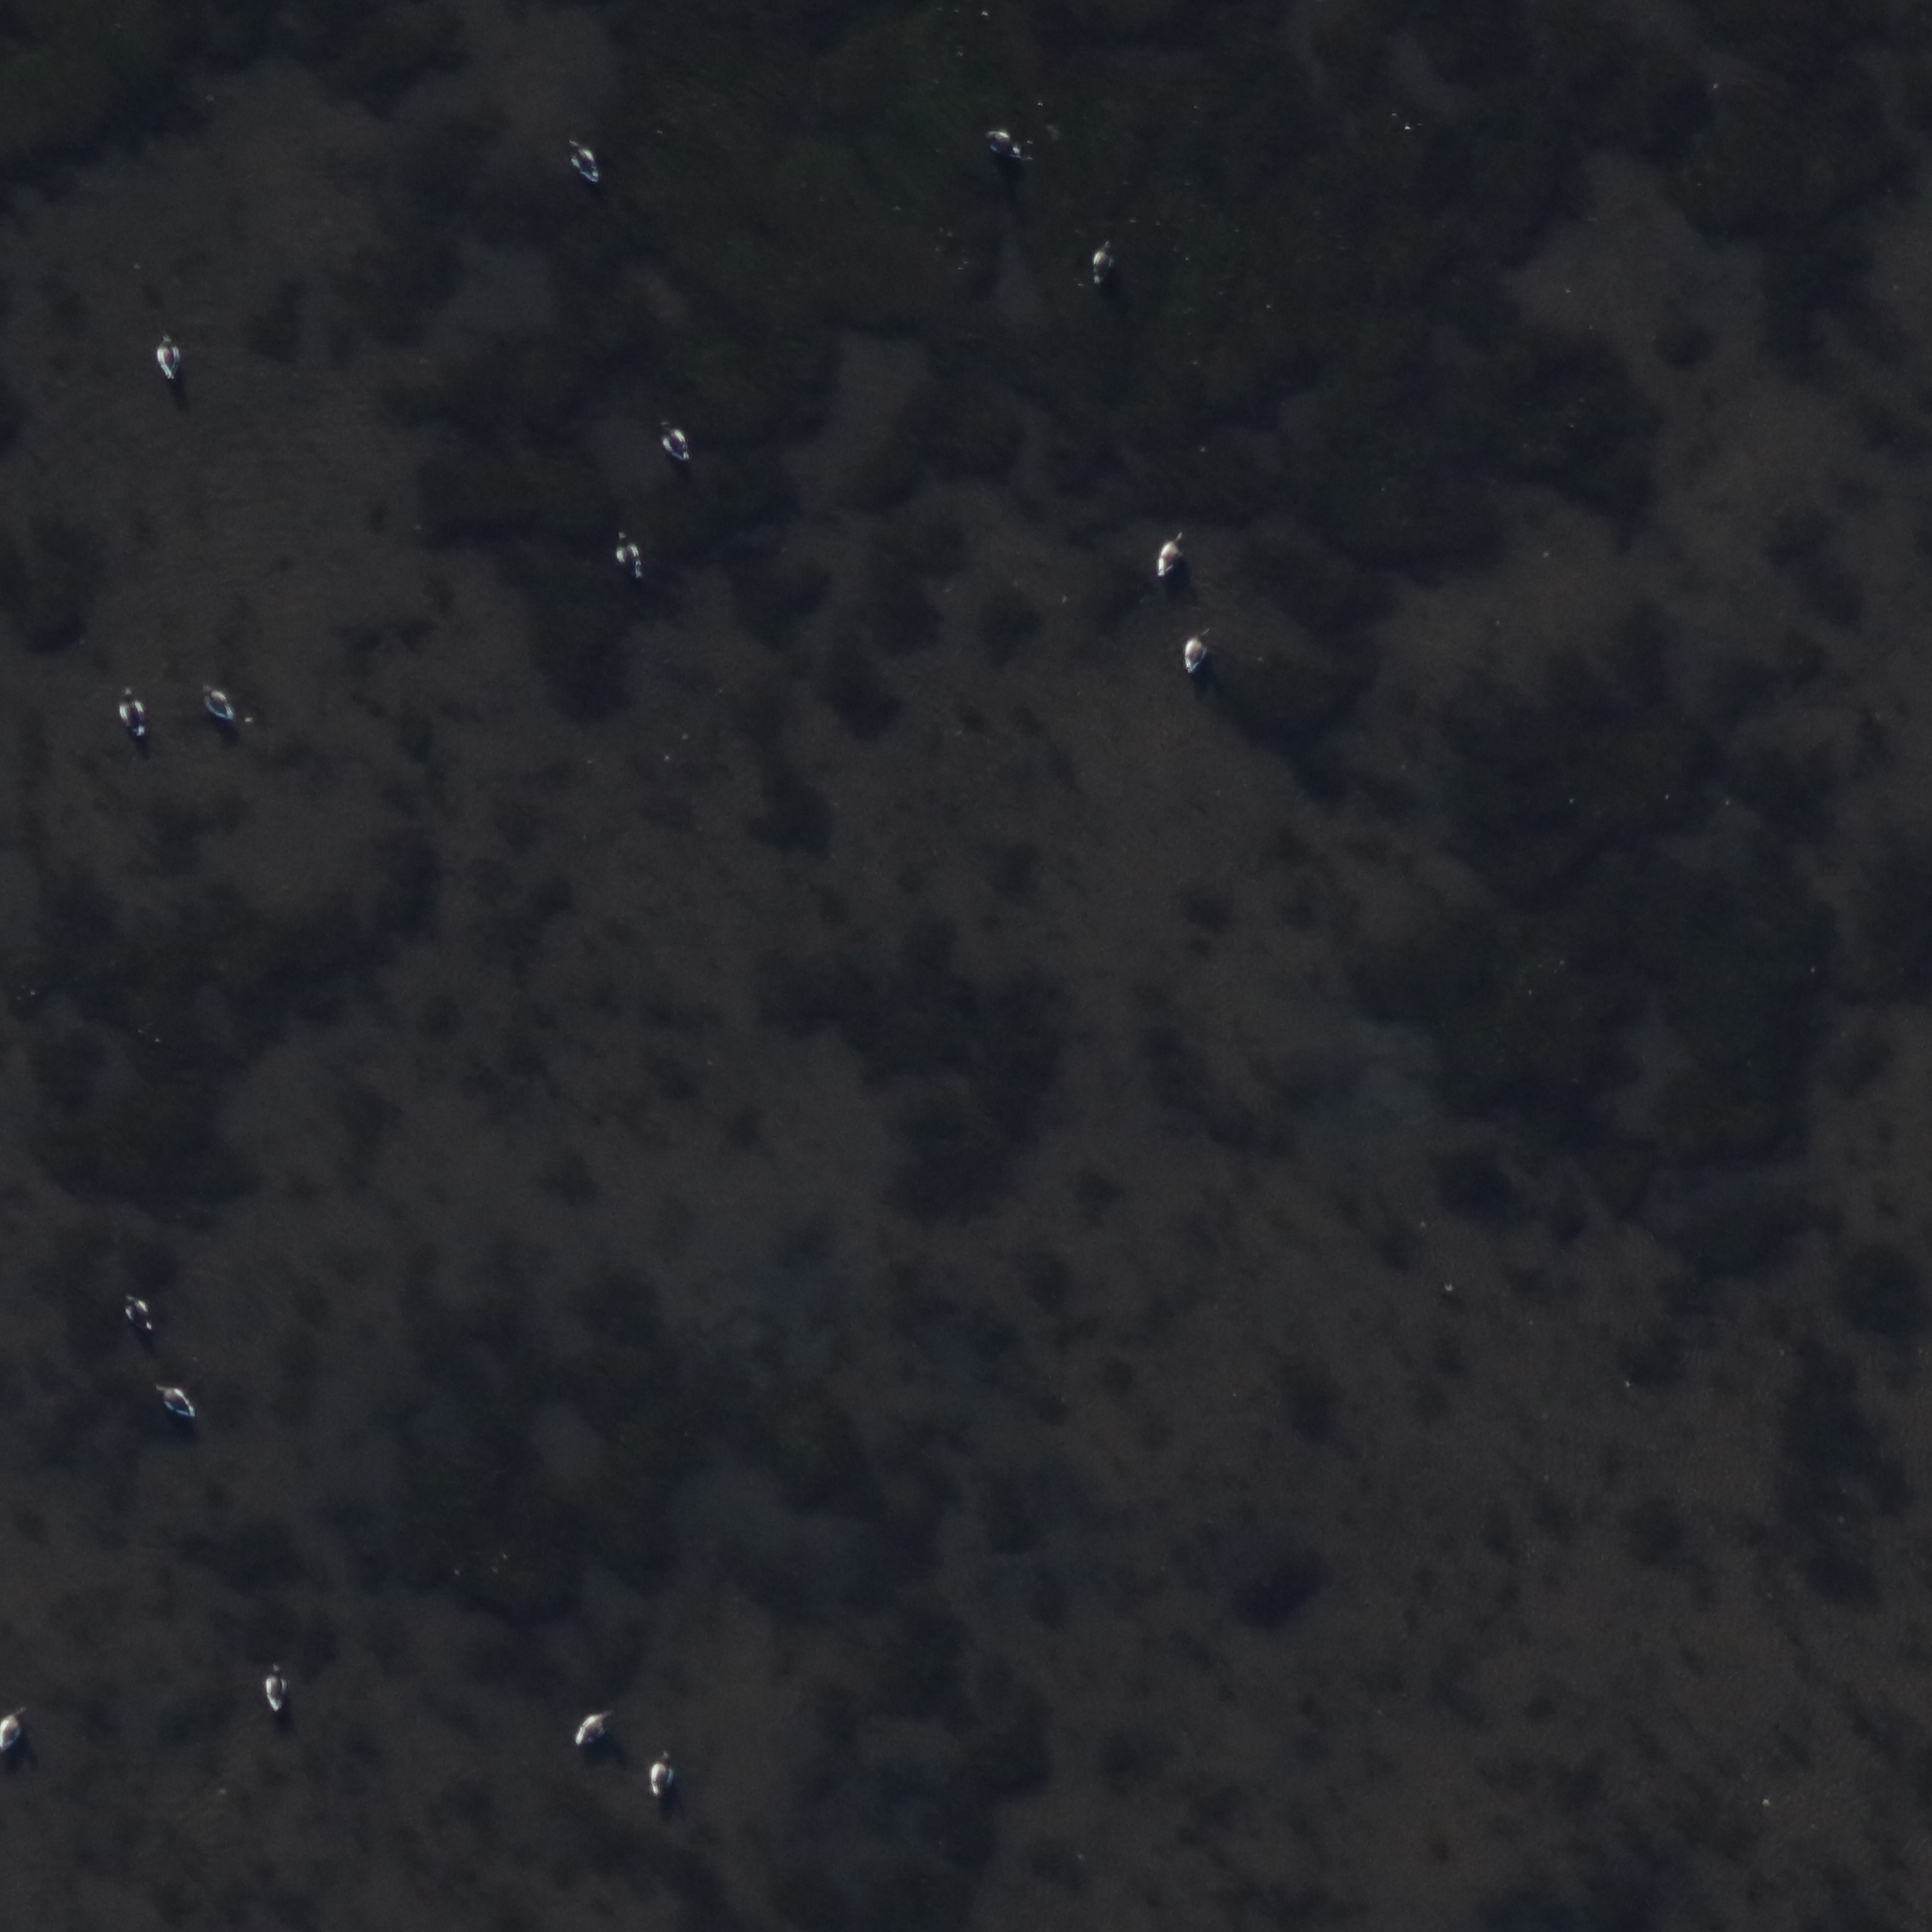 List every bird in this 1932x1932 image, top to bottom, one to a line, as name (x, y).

brant (1003, 142)
brant (584, 161)
brant (1103, 266)
brant (169, 358)
brant (677, 444)
brant (625, 557)
brant (1169, 557)
brant (1196, 652)
brant (217, 704)
brant (130, 714)
brant (138, 1315)
brant (174, 1402)
brant (275, 1687)
brant (593, 1728)
brant (9, 1731)
brant (663, 1776)